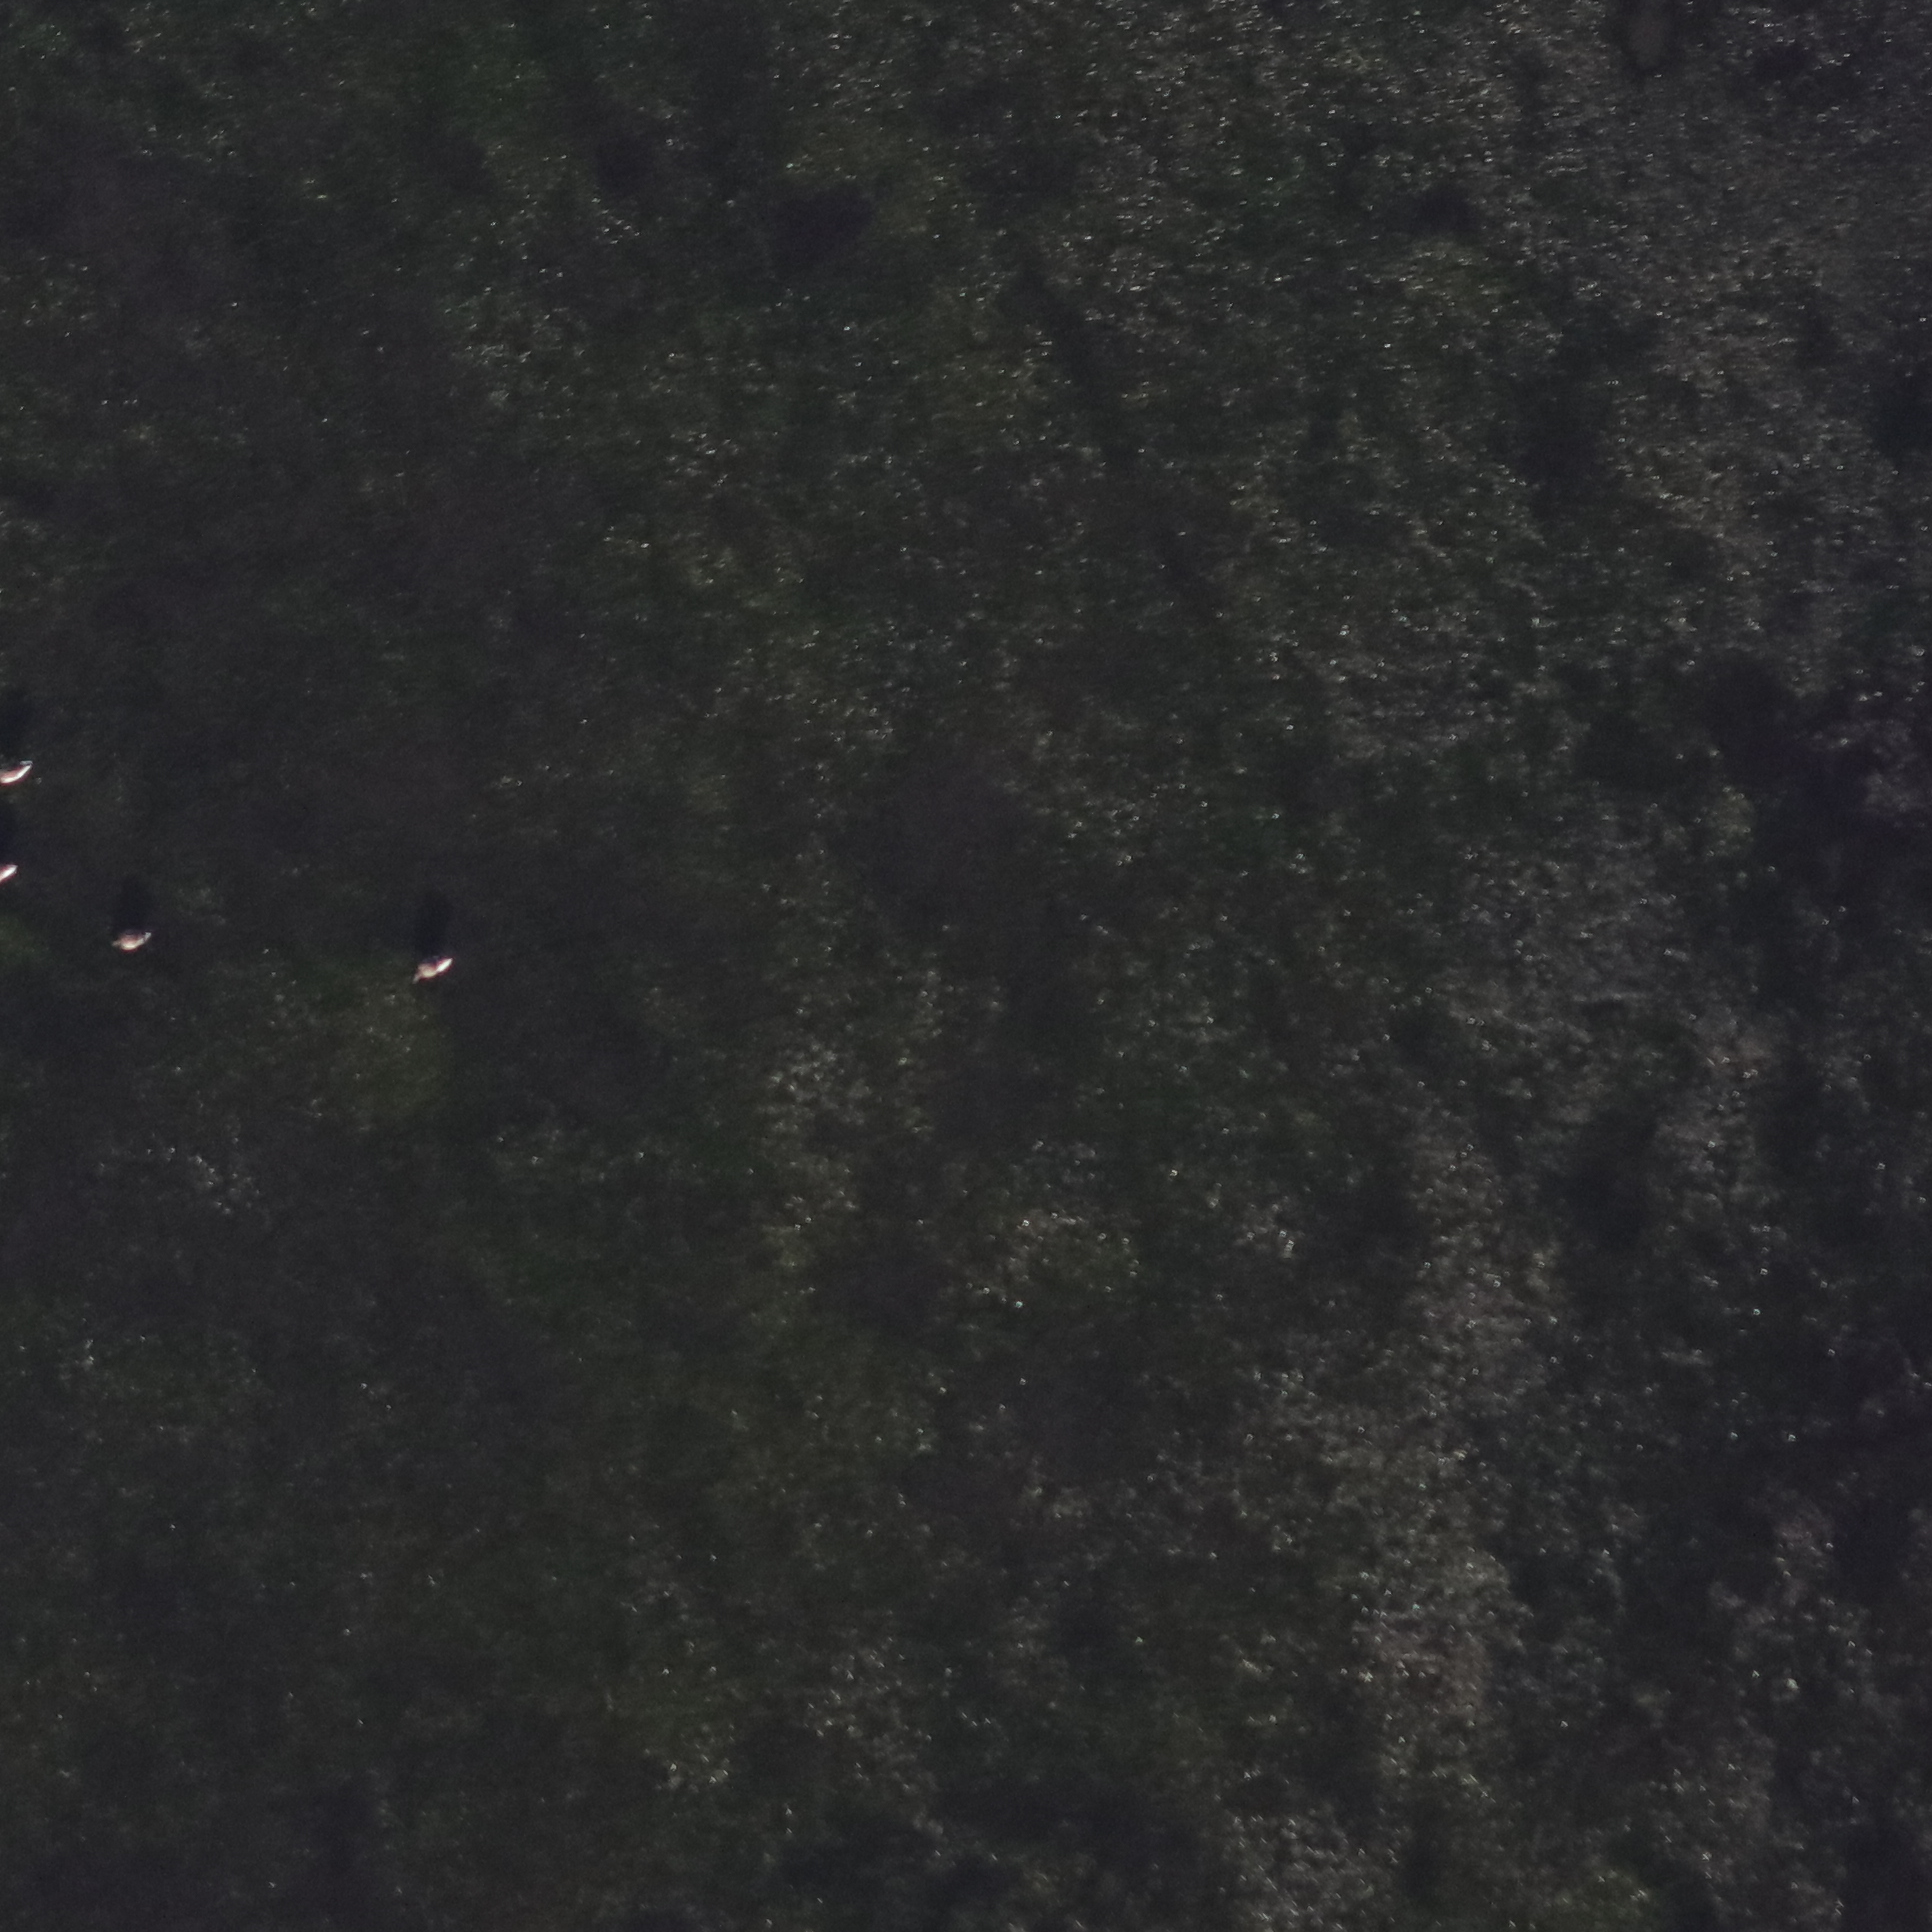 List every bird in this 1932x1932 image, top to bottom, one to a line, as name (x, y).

brant (8, 769)
brant (130, 935)
brant (438, 962)